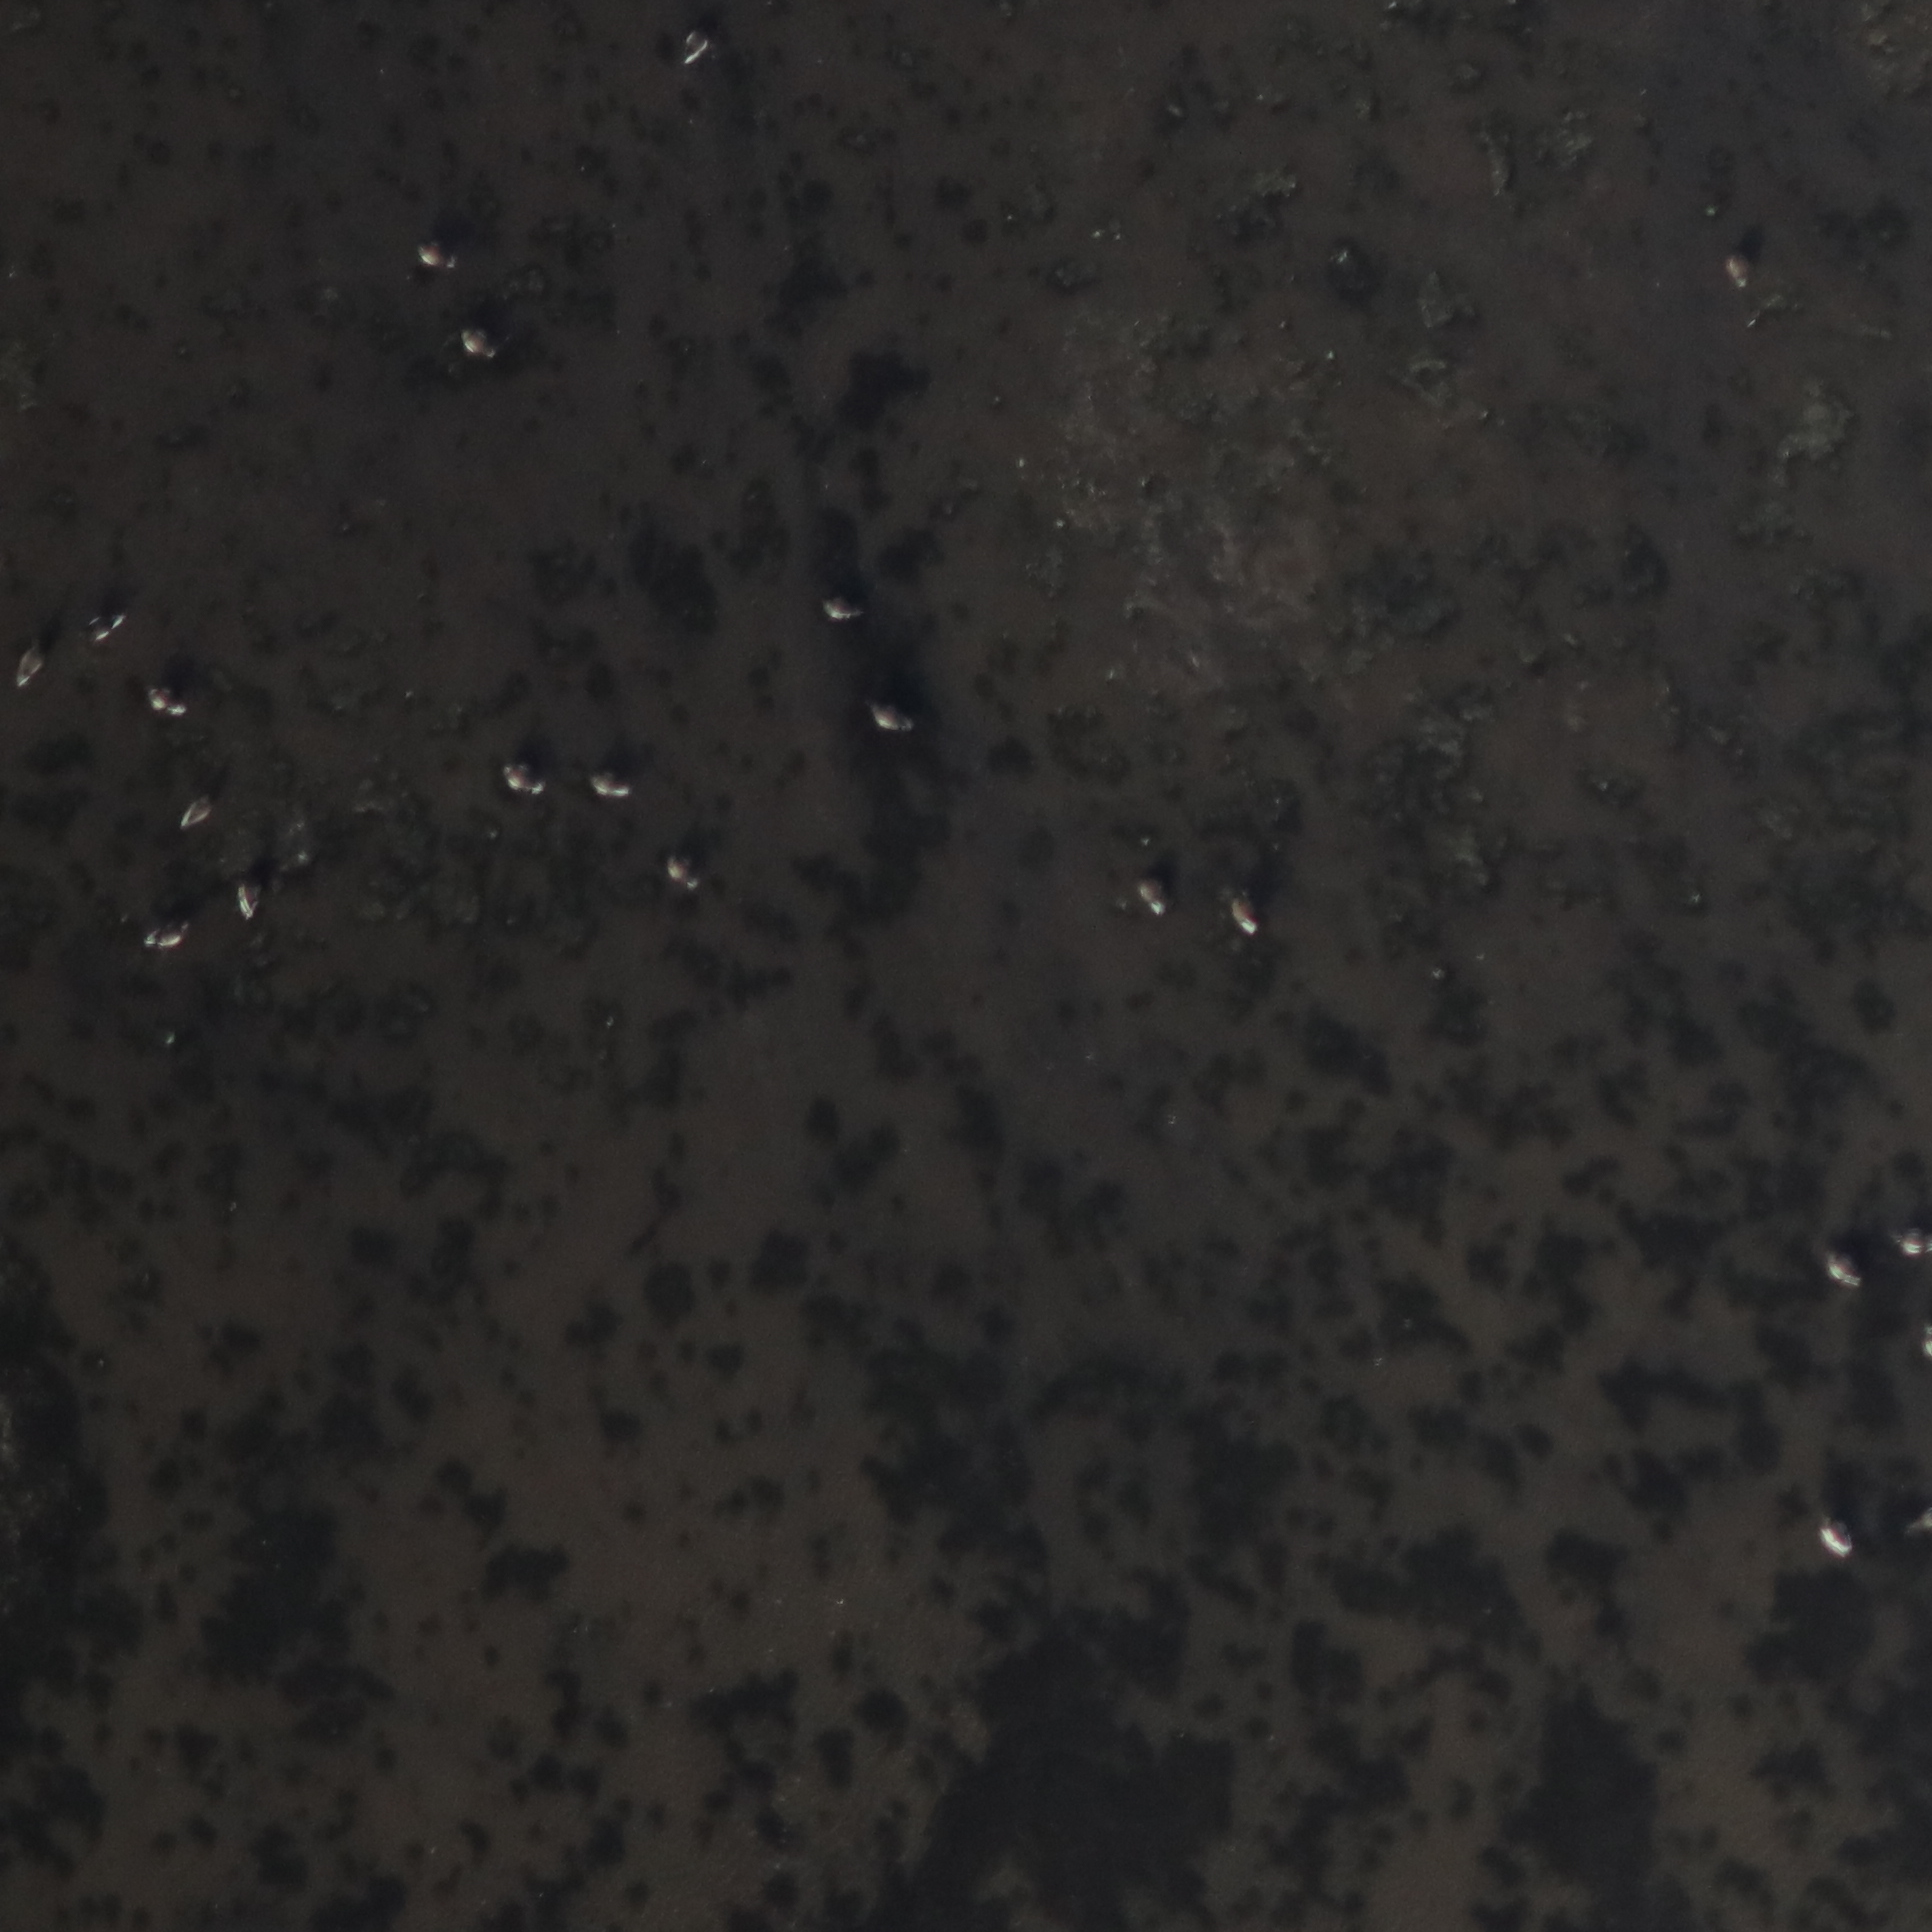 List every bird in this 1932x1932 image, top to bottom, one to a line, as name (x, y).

brant (696, 44)
brant (436, 255)
brant (1740, 269)
brant (480, 342)
brant (842, 605)
brant (114, 625)
brant (30, 663)
brant (165, 698)
brant (891, 715)
brant (523, 777)
brant (608, 781)
brant (200, 811)
brant (684, 869)
brant (1150, 888)
brant (250, 893)
brant (1246, 913)
brant (166, 934)
brant (1914, 1240)
brant (1843, 1268)
brant (1835, 1535)